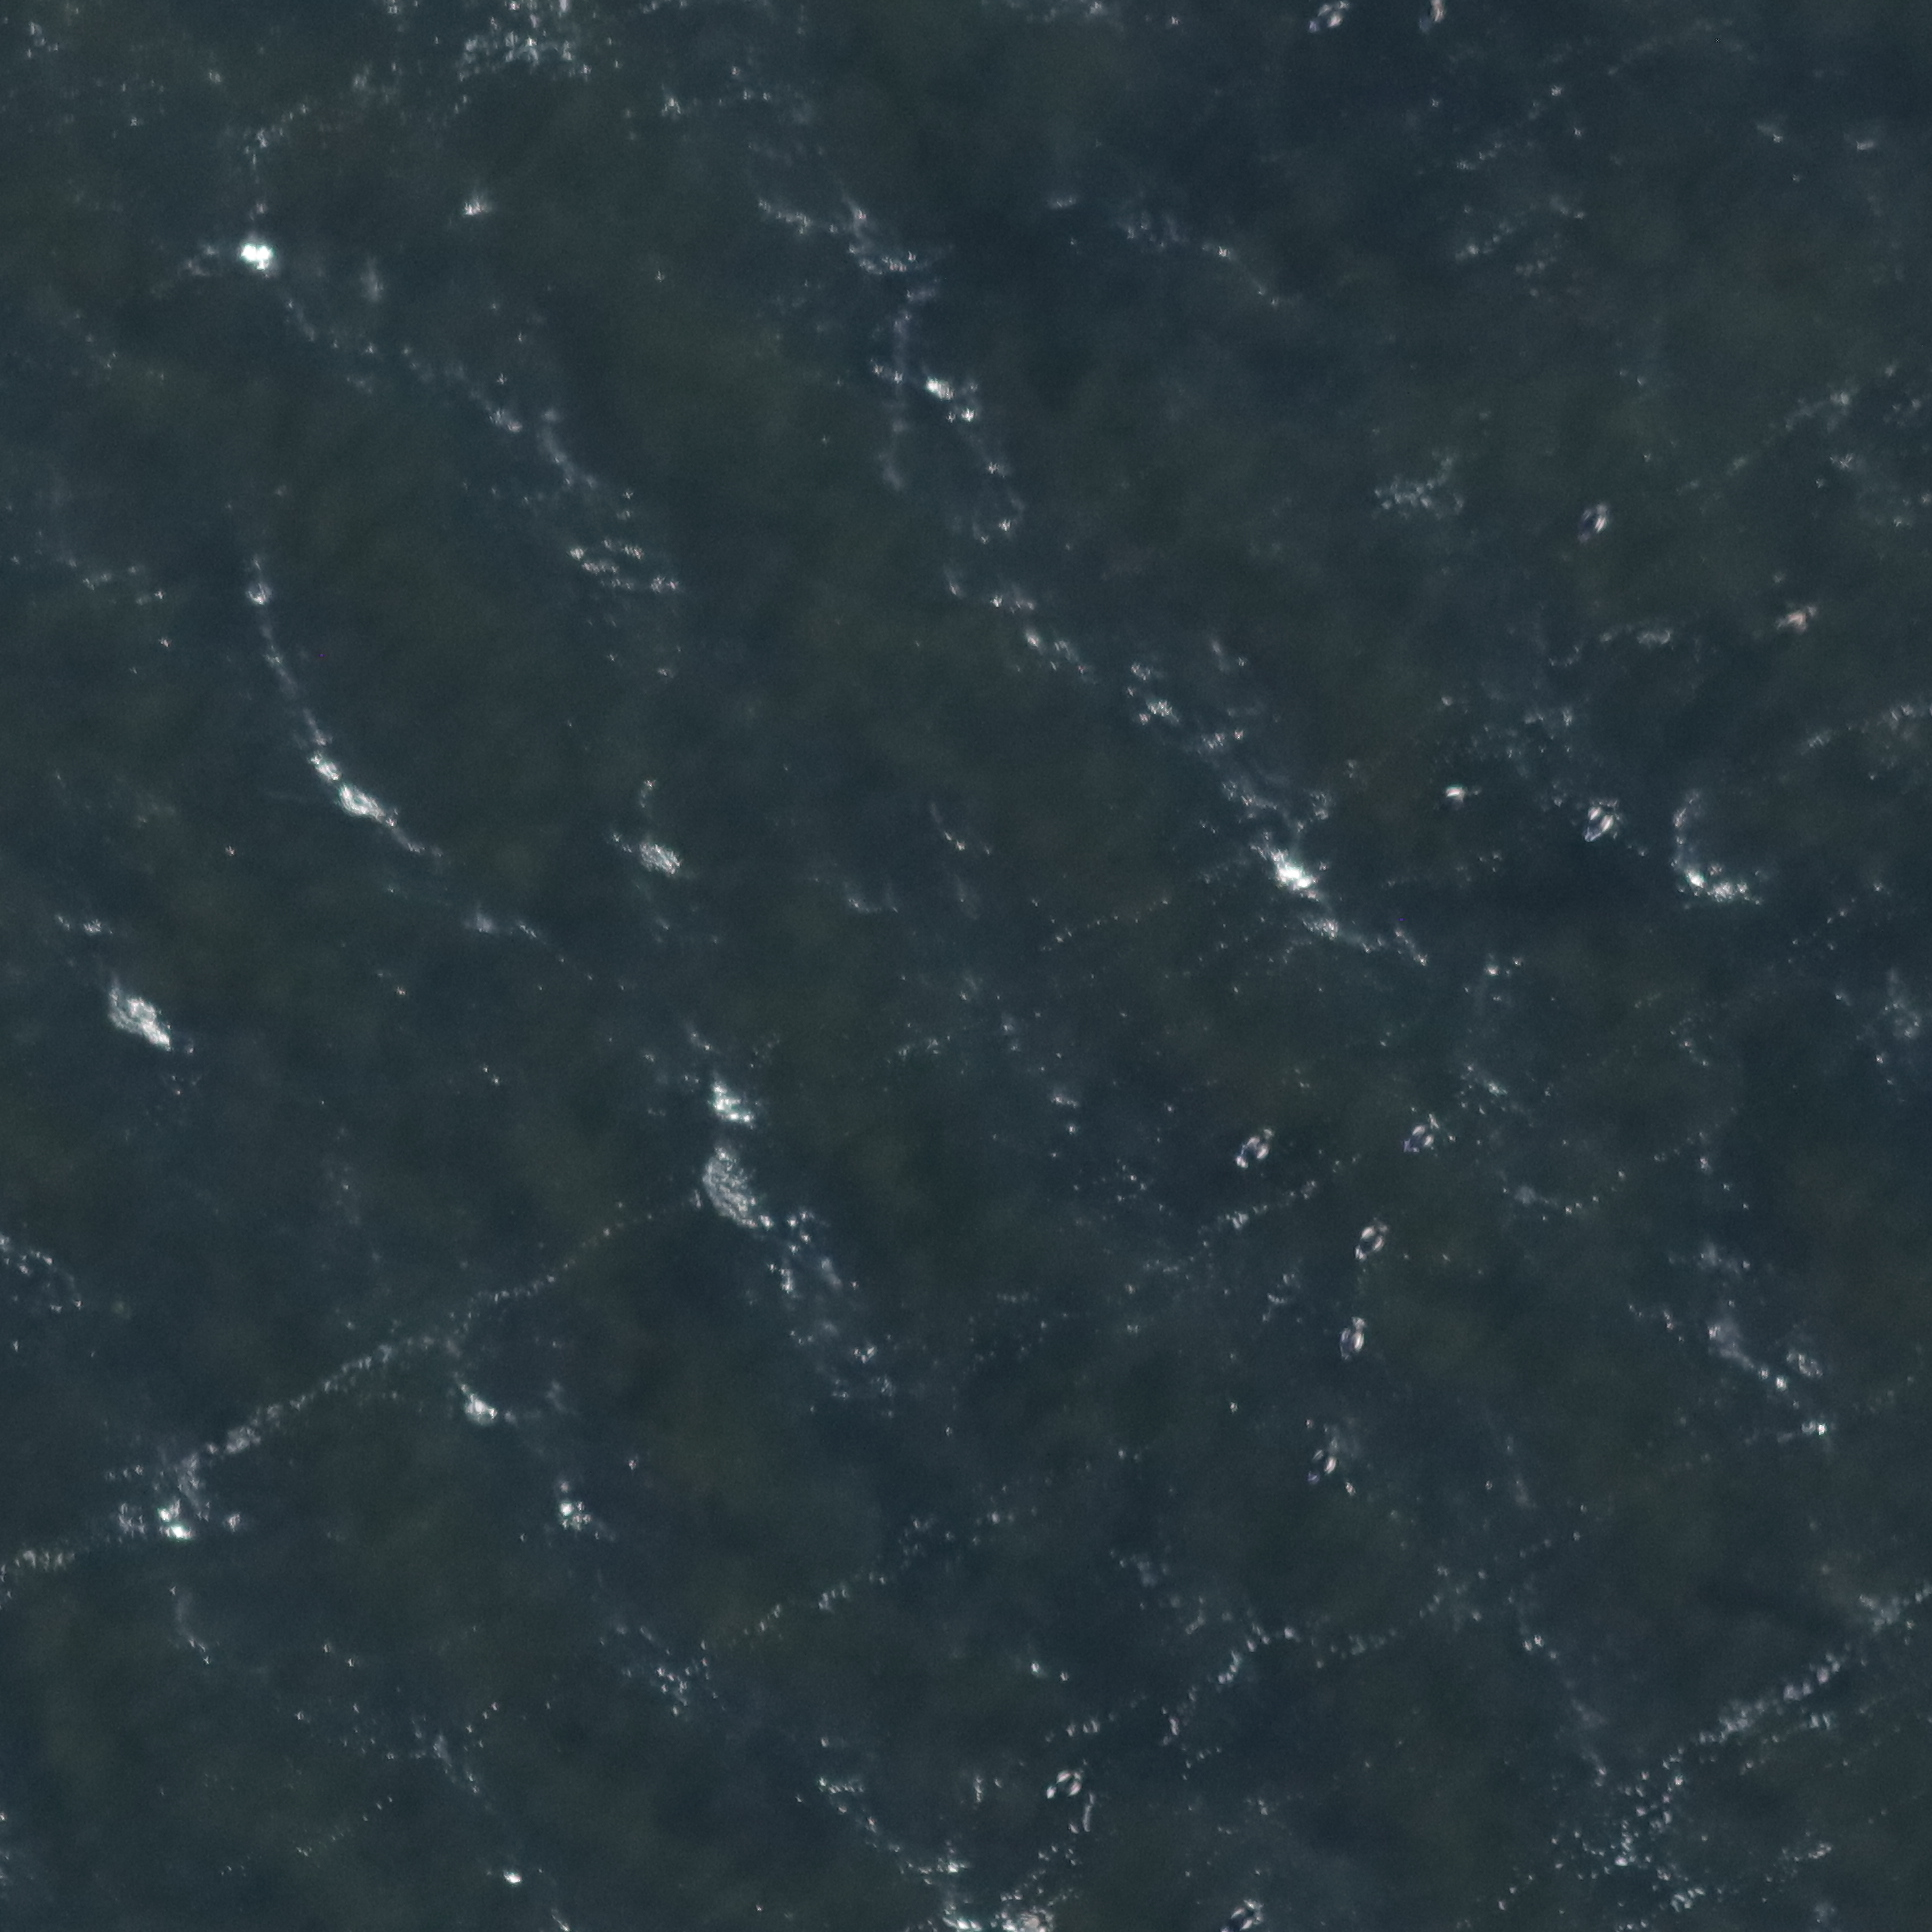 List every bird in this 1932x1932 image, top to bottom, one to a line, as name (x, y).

brant (1430, 13)
brant (1324, 18)
brant (1591, 523)
brant (1796, 621)
brant (1456, 798)
brant (1600, 821)
brant (1416, 1138)
brant (1253, 1149)
brant (1370, 1239)
brant (1352, 1337)
brant (1063, 1786)
brant (1242, 1919)
brant (1031, 1927)